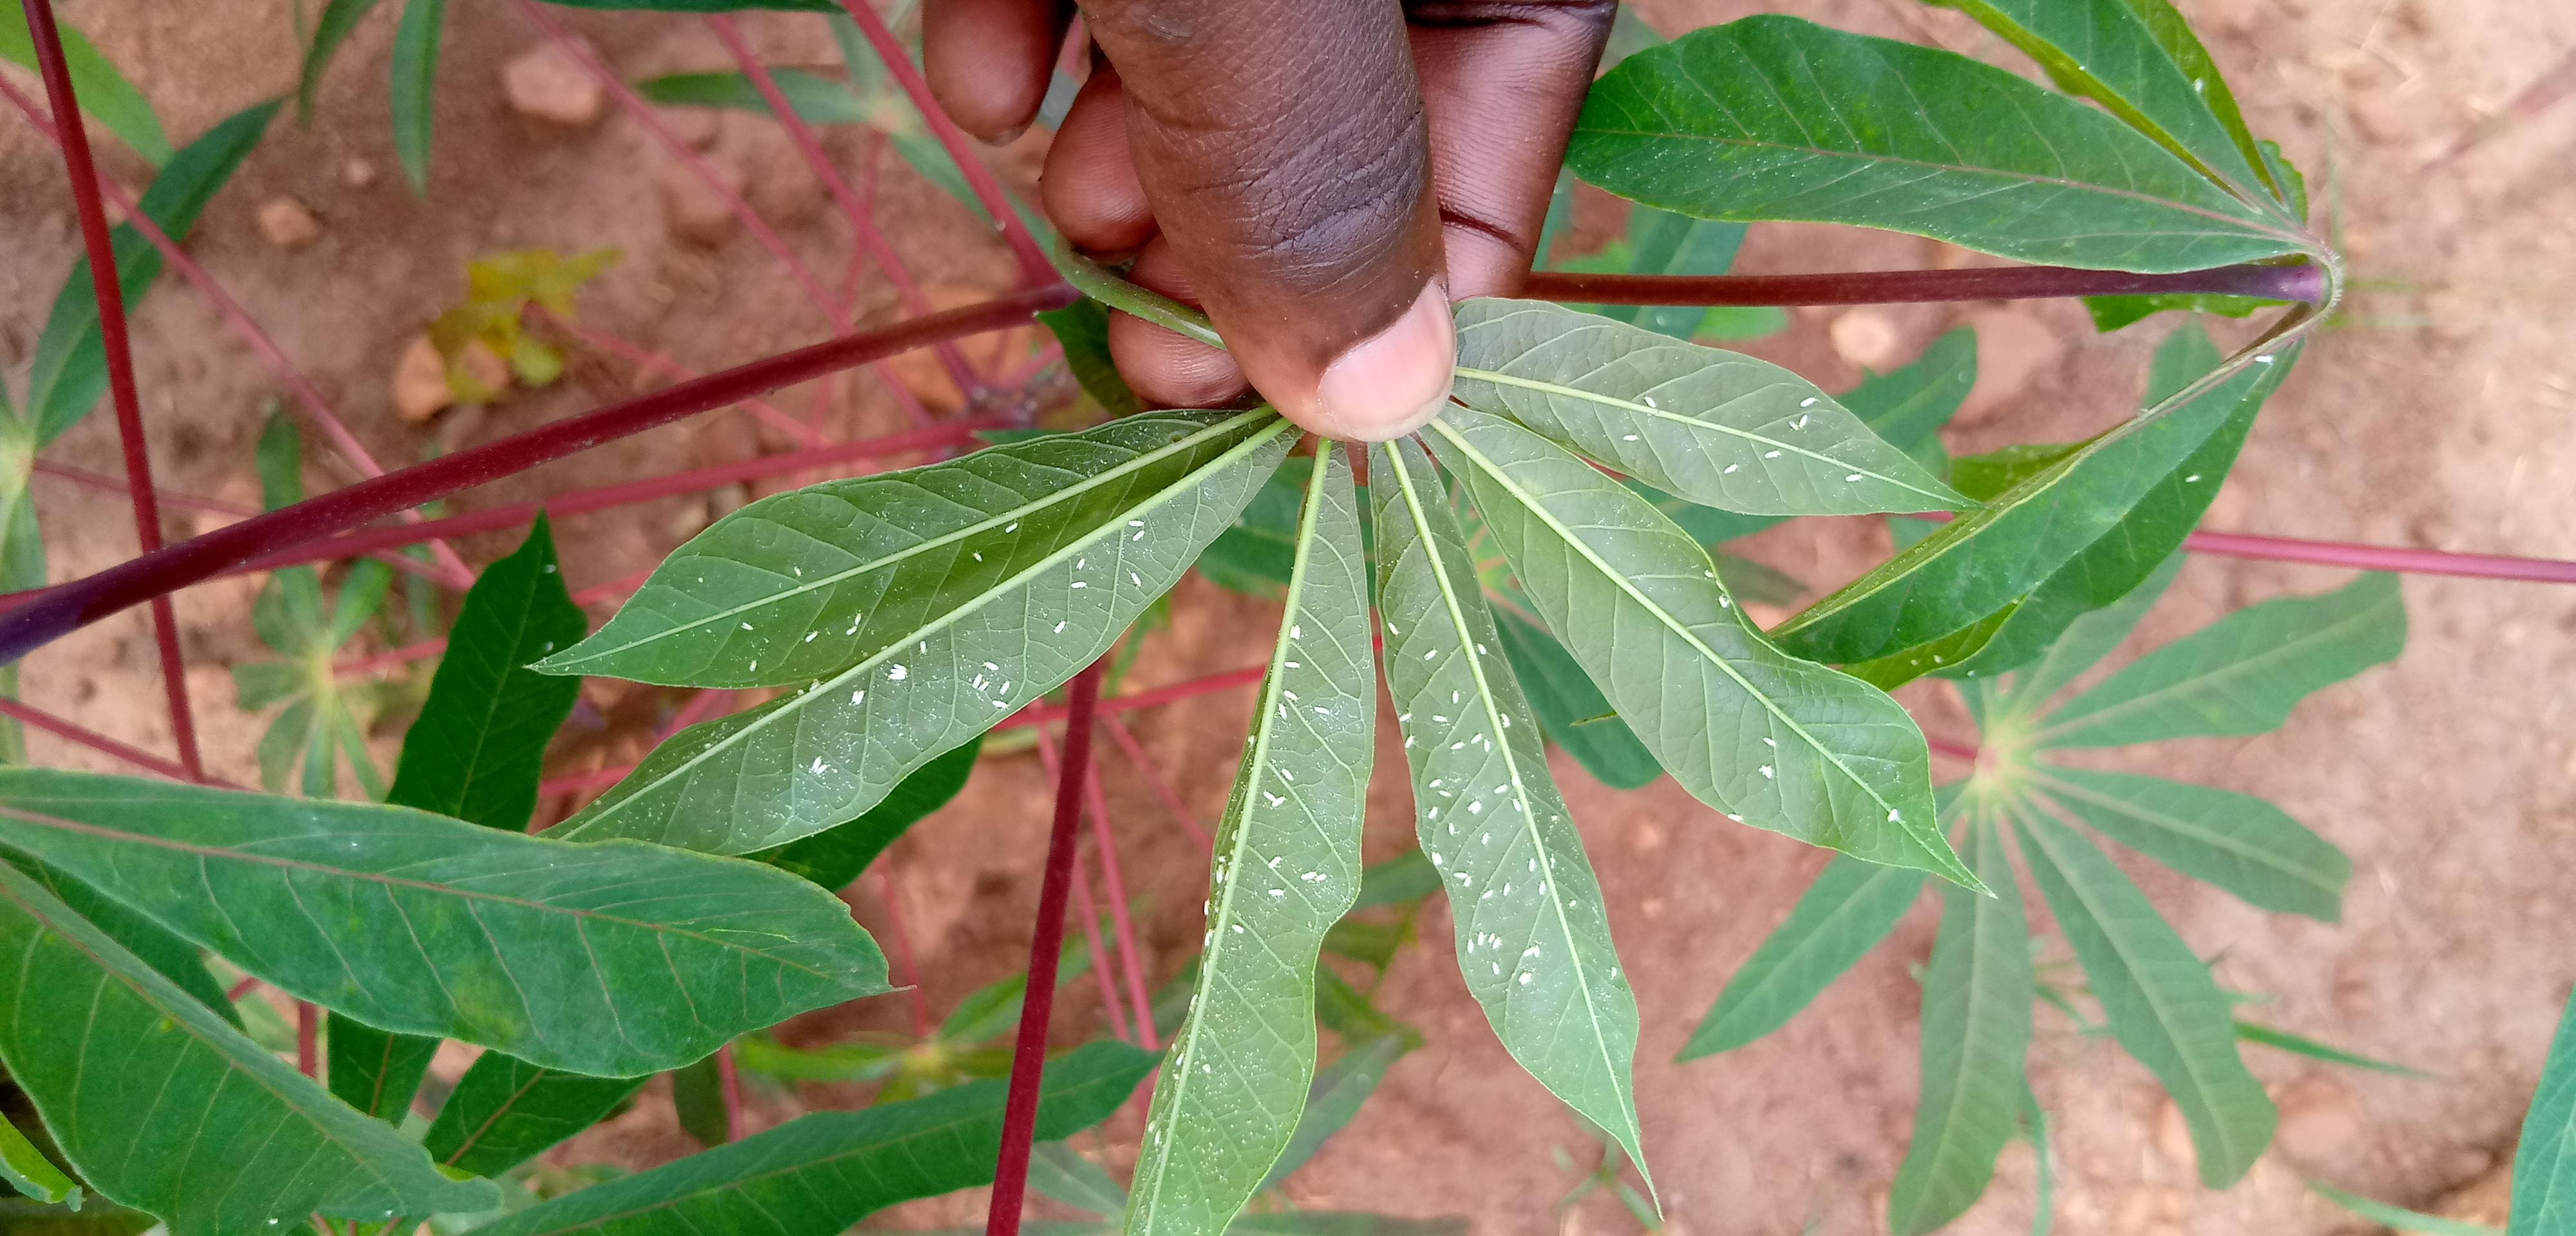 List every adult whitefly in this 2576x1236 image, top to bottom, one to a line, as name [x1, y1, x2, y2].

whitefly [1640, 392, 1662, 413]
whitefly [1797, 392, 1821, 410]
whitefly [1796, 412, 1815, 435]
whitefly [1781, 415, 1800, 439]
whitefly [1614, 429, 1640, 445]
whitefly [1759, 436, 1783, 469]
whitefly [1714, 451, 1741, 478]
whitefly [1838, 462, 1861, 492]
whitefly [1124, 512, 1146, 528]
whitefly [1001, 518, 1025, 535]
whitefly [1128, 529, 1146, 547]
whitefly [970, 547, 990, 566]
whitefly [1075, 556, 1089, 570]
whitefly [788, 561, 808, 583]
whitefly [1697, 563, 1716, 581]
whitefly [1119, 568, 1144, 594]
whitefly [1067, 578, 1091, 591]
whitefly [1710, 579, 1731, 597]
whitefly [1713, 592, 1732, 611]
whitefly [851, 608, 870, 625]
whitefly [1377, 613, 1400, 639]
whitefly [1048, 614, 1070, 639]
whitefly [735, 618, 758, 637]
whitefly [800, 622, 821, 647]
whitefly [1281, 622, 1309, 639]
whitefly [841, 624, 862, 641]
whitefly [1470, 634, 1492, 660]
whitefly [916, 637, 933, 655]
whitefly [1416, 644, 1446, 673]
whitefly [981, 653, 1003, 677]
whitefly [739, 655, 762, 679]
whitefly [1281, 655, 1318, 679]
whitefly [885, 655, 911, 686]
whitefly [887, 664, 911, 686]
whitefly [973, 671, 990, 694]
whitefly [966, 675, 994, 697]
whitefly [998, 675, 1016, 700]
whitefly [843, 677, 864, 715]
whitefly [1448, 688, 1459, 708]
whitefly [848, 688, 867, 710]
whitefly [1281, 688, 1304, 703]
whitefly [990, 691, 1016, 716]
whitefly [1272, 700, 1290, 721]
whitefly [1310, 701, 1334, 722]
whitefly [1393, 707, 1417, 726]
whitefly [1499, 707, 1519, 734]
whitefly [1430, 715, 1446, 726]
whitefly [1465, 727, 1483, 749]
whitefly [1474, 731, 1494, 756]
whitefly [1759, 731, 1779, 754]
whitefly [1396, 732, 1422, 751]
whitefly [1245, 733, 1264, 749]
whitefly [1443, 733, 1468, 758]
whitefly [804, 750, 829, 780]
whitefly [808, 754, 836, 780]
whitefly [1759, 763, 1776, 782]
whitefly [1274, 765, 1297, 782]
whitefly [1507, 769, 1524, 791]
whitefly [1420, 774, 1444, 791]
whitefly [1490, 780, 1507, 802]
whitefly [1255, 785, 1279, 808]
whitefly [1437, 787, 1450, 803]
whitefly [1271, 792, 1297, 815]
whitefly [1501, 794, 1526, 819]
whitefly [1465, 798, 1488, 817]
whitefly [1875, 804, 1903, 827]
whitefly [1426, 805, 1441, 823]
whitefly [1721, 806, 1746, 830]
whitefly [1547, 810, 1568, 827]
whitefly [1446, 824, 1463, 841]
whitefly [1225, 825, 1247, 842]
whitefly [1477, 828, 1492, 848]
whitefly [1260, 848, 1286, 872]
whitefly [1432, 851, 1450, 870]
whitefly [1518, 854, 1540, 874]
whitefly [1207, 865, 1229, 883]
whitefly [1294, 866, 1320, 890]
whitefly [1312, 866, 1334, 890]
whitefly [1450, 866, 1473, 892]
whitefly [1537, 874, 1549, 900]
whitefly [1454, 876, 1477, 894]
whitefly [1497, 879, 1516, 903]
whitefly [1473, 885, 1497, 901]
whitefly [1264, 887, 1289, 906]
whitefly [1560, 894, 1580, 915]
whitefly [1192, 897, 1216, 916]
whitefly [1231, 918, 1248, 940]
whitefly [1474, 922, 1494, 947]
whitefly [1200, 927, 1218, 949]
whitefly [1484, 930, 1512, 953]
whitefly [1461, 934, 1481, 956]
whitefly [1493, 937, 1505, 955]
whitefly [1513, 938, 1542, 960]
whitefly [1196, 958, 1218, 977]
whitefly [1486, 958, 1505, 980]
whitefly [1600, 960, 1625, 980]
whitefly [1513, 964, 1535, 990]
whitefly [1183, 993, 1202, 1012]
whitefly [1172, 1049, 1190, 1067]
whitefly [1145, 1125, 1172, 1149]